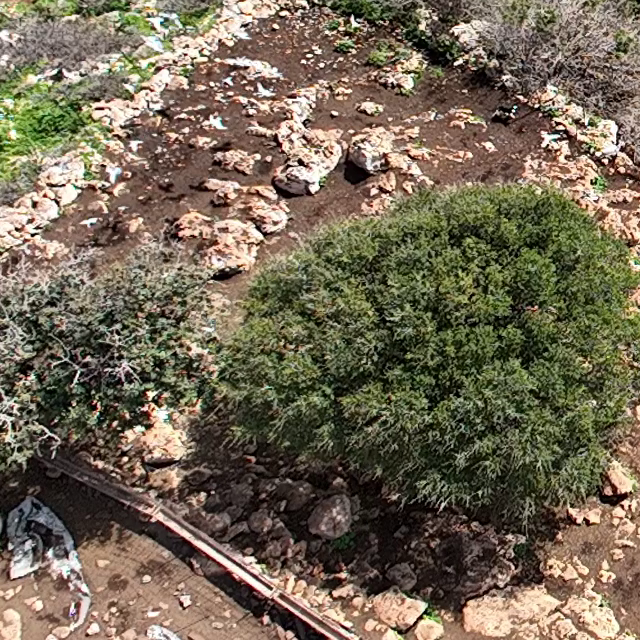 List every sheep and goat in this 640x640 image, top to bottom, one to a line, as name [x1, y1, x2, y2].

None